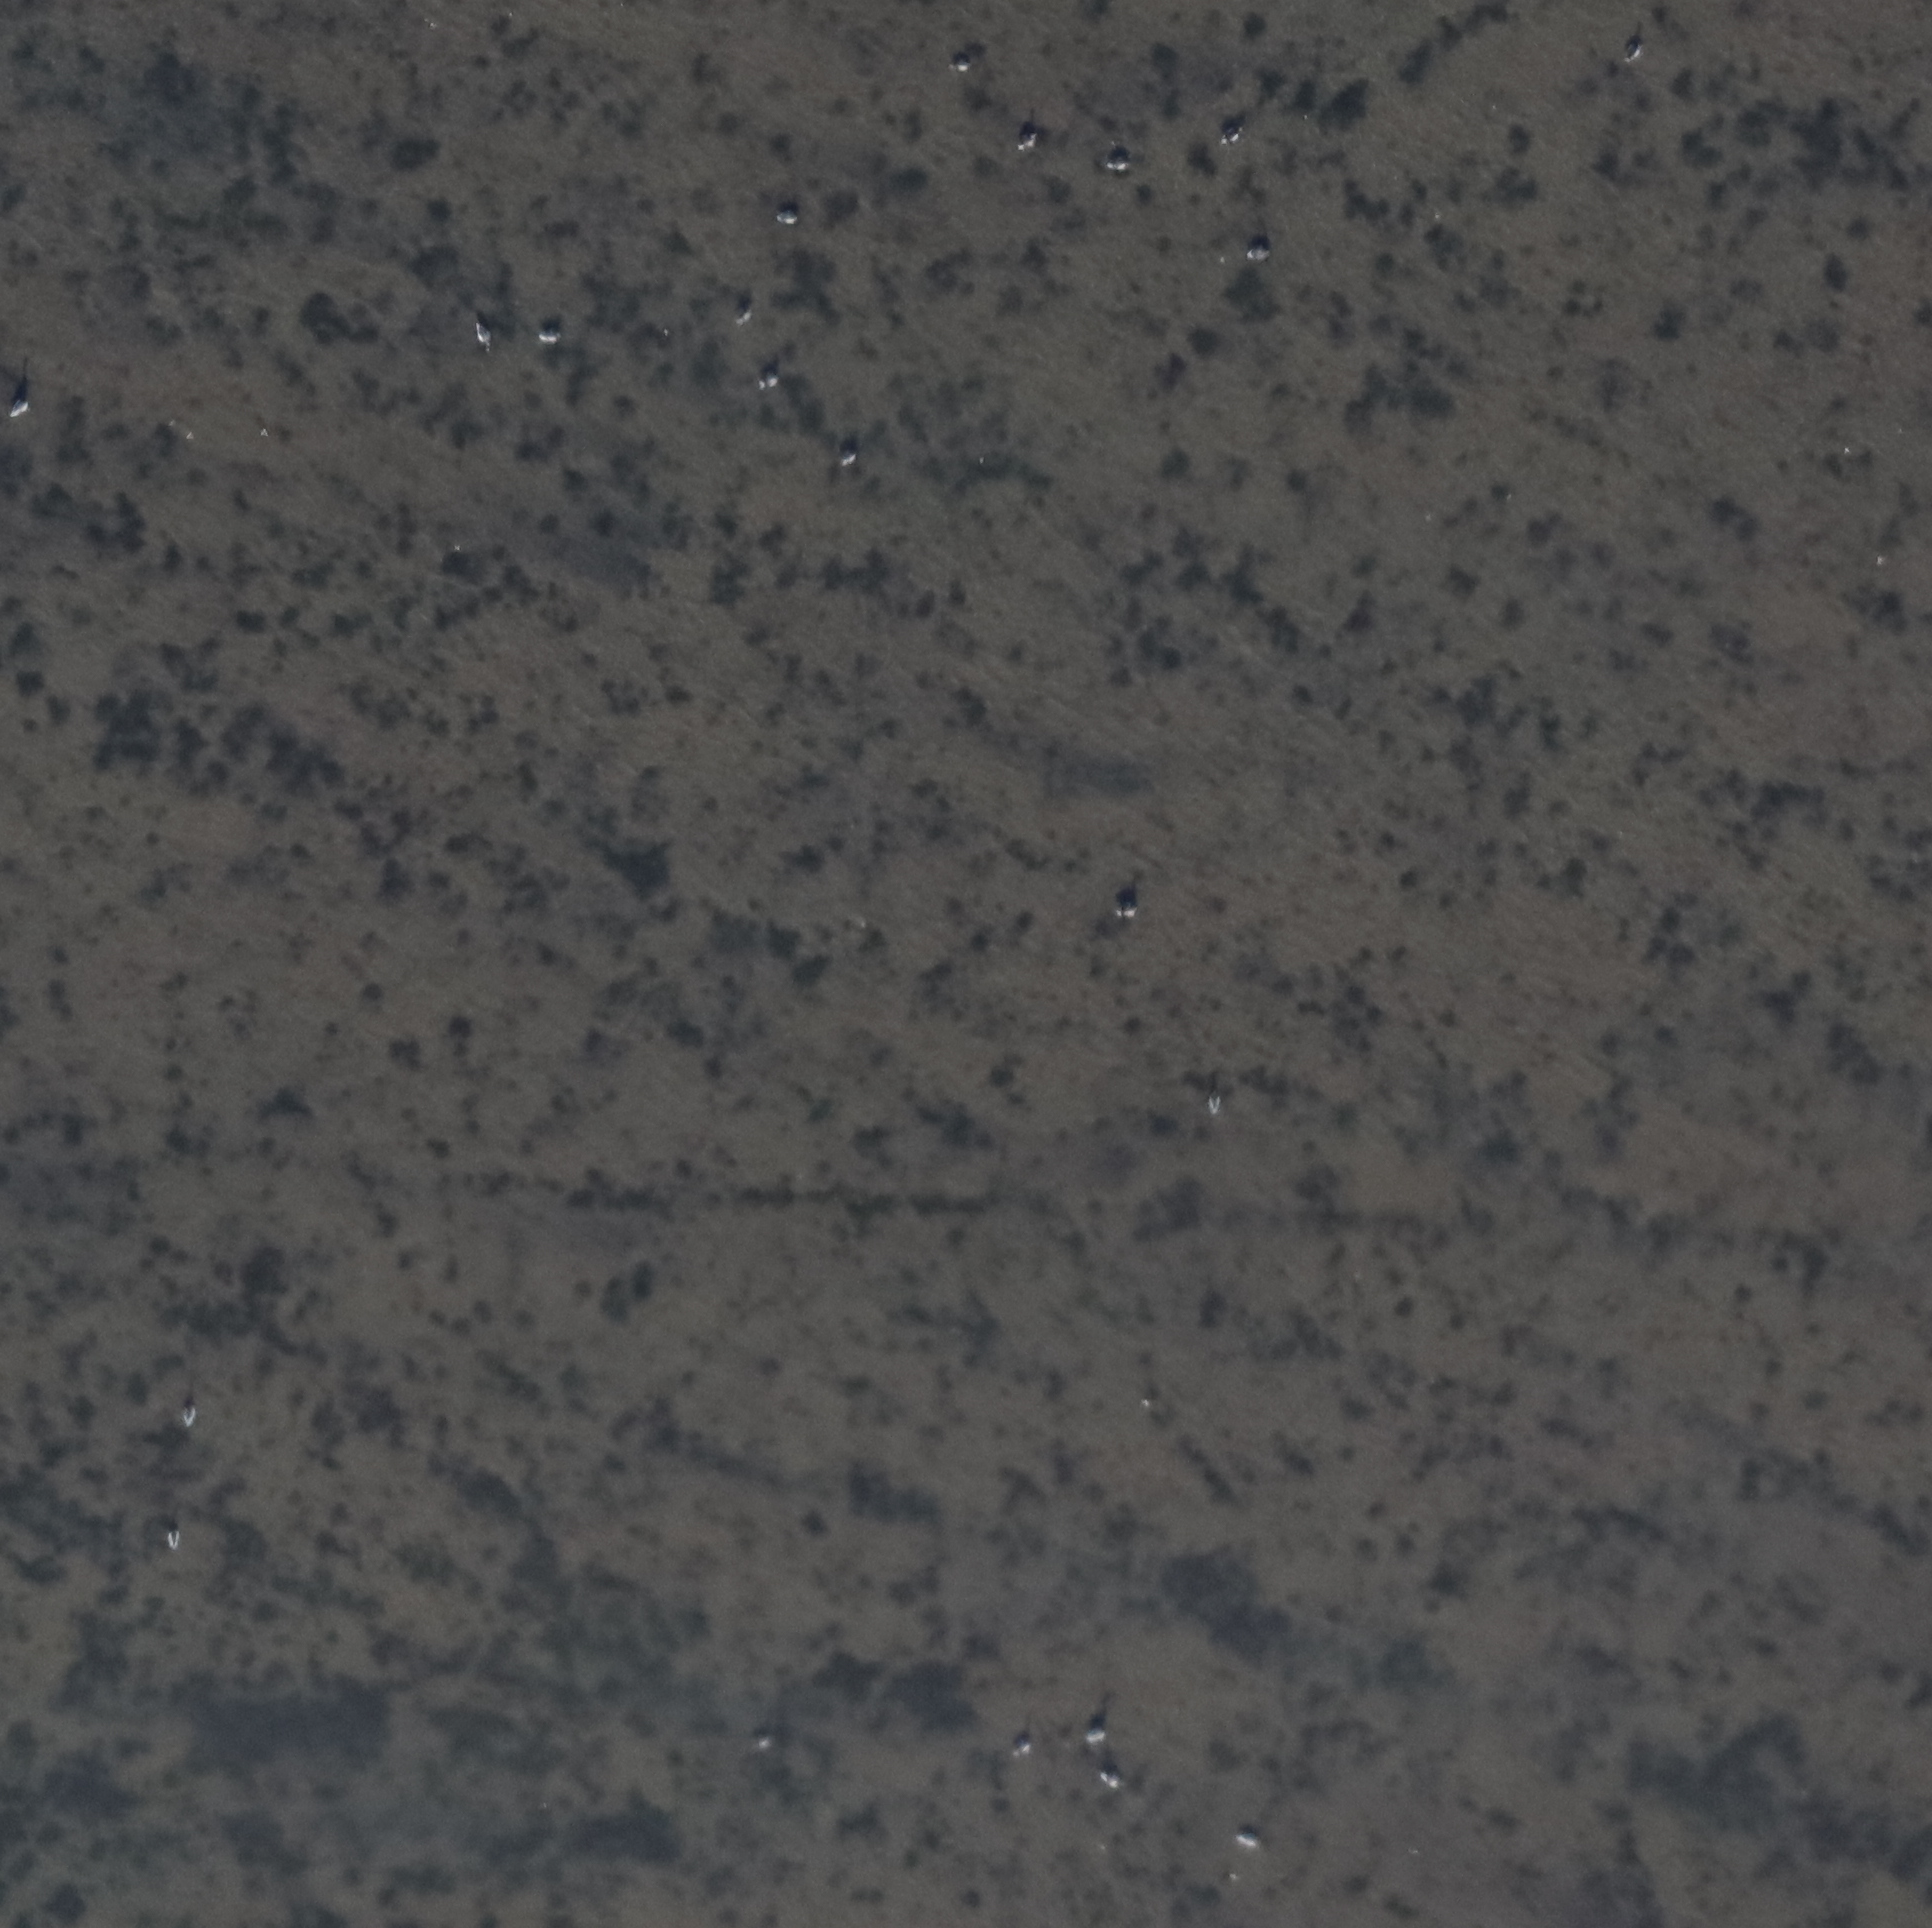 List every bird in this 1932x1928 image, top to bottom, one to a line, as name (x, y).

brant (1636, 50)
brant (962, 65)
brant (1230, 135)
brant (1028, 141)
brant (1118, 164)
brant (788, 216)
brant (1258, 253)
brant (743, 317)
brant (485, 335)
brant (549, 336)
brant (769, 380)
brant (19, 406)
brant (847, 457)
brant (1128, 909)
brant (1215, 1102)
brant (189, 1414)
brant (173, 1539)
brant (1098, 1734)
brant (763, 1742)
brant (1021, 1747)
brant (1112, 1777)
brant (1247, 1840)